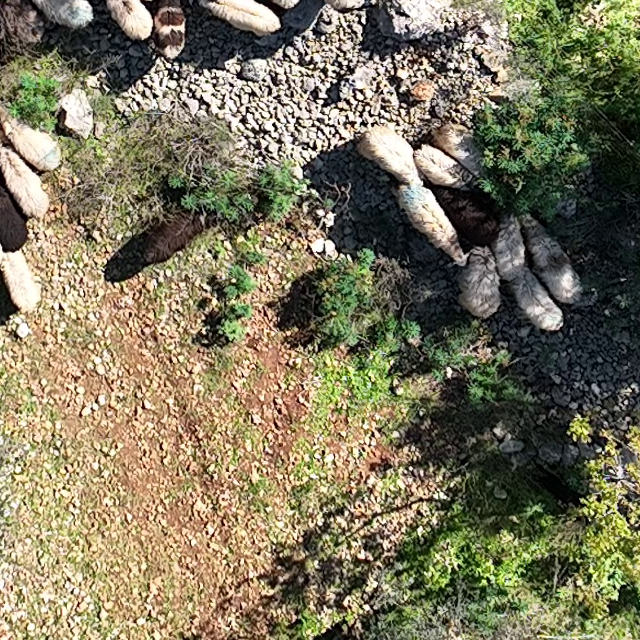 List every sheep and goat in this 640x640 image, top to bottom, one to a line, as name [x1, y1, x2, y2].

sheep [0, 0, 45, 42]
sheep [16, 0, 93, 28]
sheep [84, 0, 154, 42]
sheep [156, 0, 187, 58]
sheep [181, 0, 280, 35]
sheep [254, 0, 302, 9]
sheep [275, 0, 368, 11]
sheep [0, 100, 63, 173]
sheep [437, 124, 485, 179]
sheep [362, 125, 425, 187]
sheep [0, 131, 46, 219]
sheep [414, 144, 482, 191]
sheep [0, 170, 4, 274]
sheep [0, 174, 30, 252]
sheep [437, 184, 503, 239]
sheep [399, 185, 468, 267]
sheep [142, 210, 206, 265]
sheep [518, 211, 583, 305]
sheep [497, 212, 525, 281]
sheep [461, 243, 503, 318]
sheep [4, 250, 40, 311]
sheep [515, 266, 564, 331]